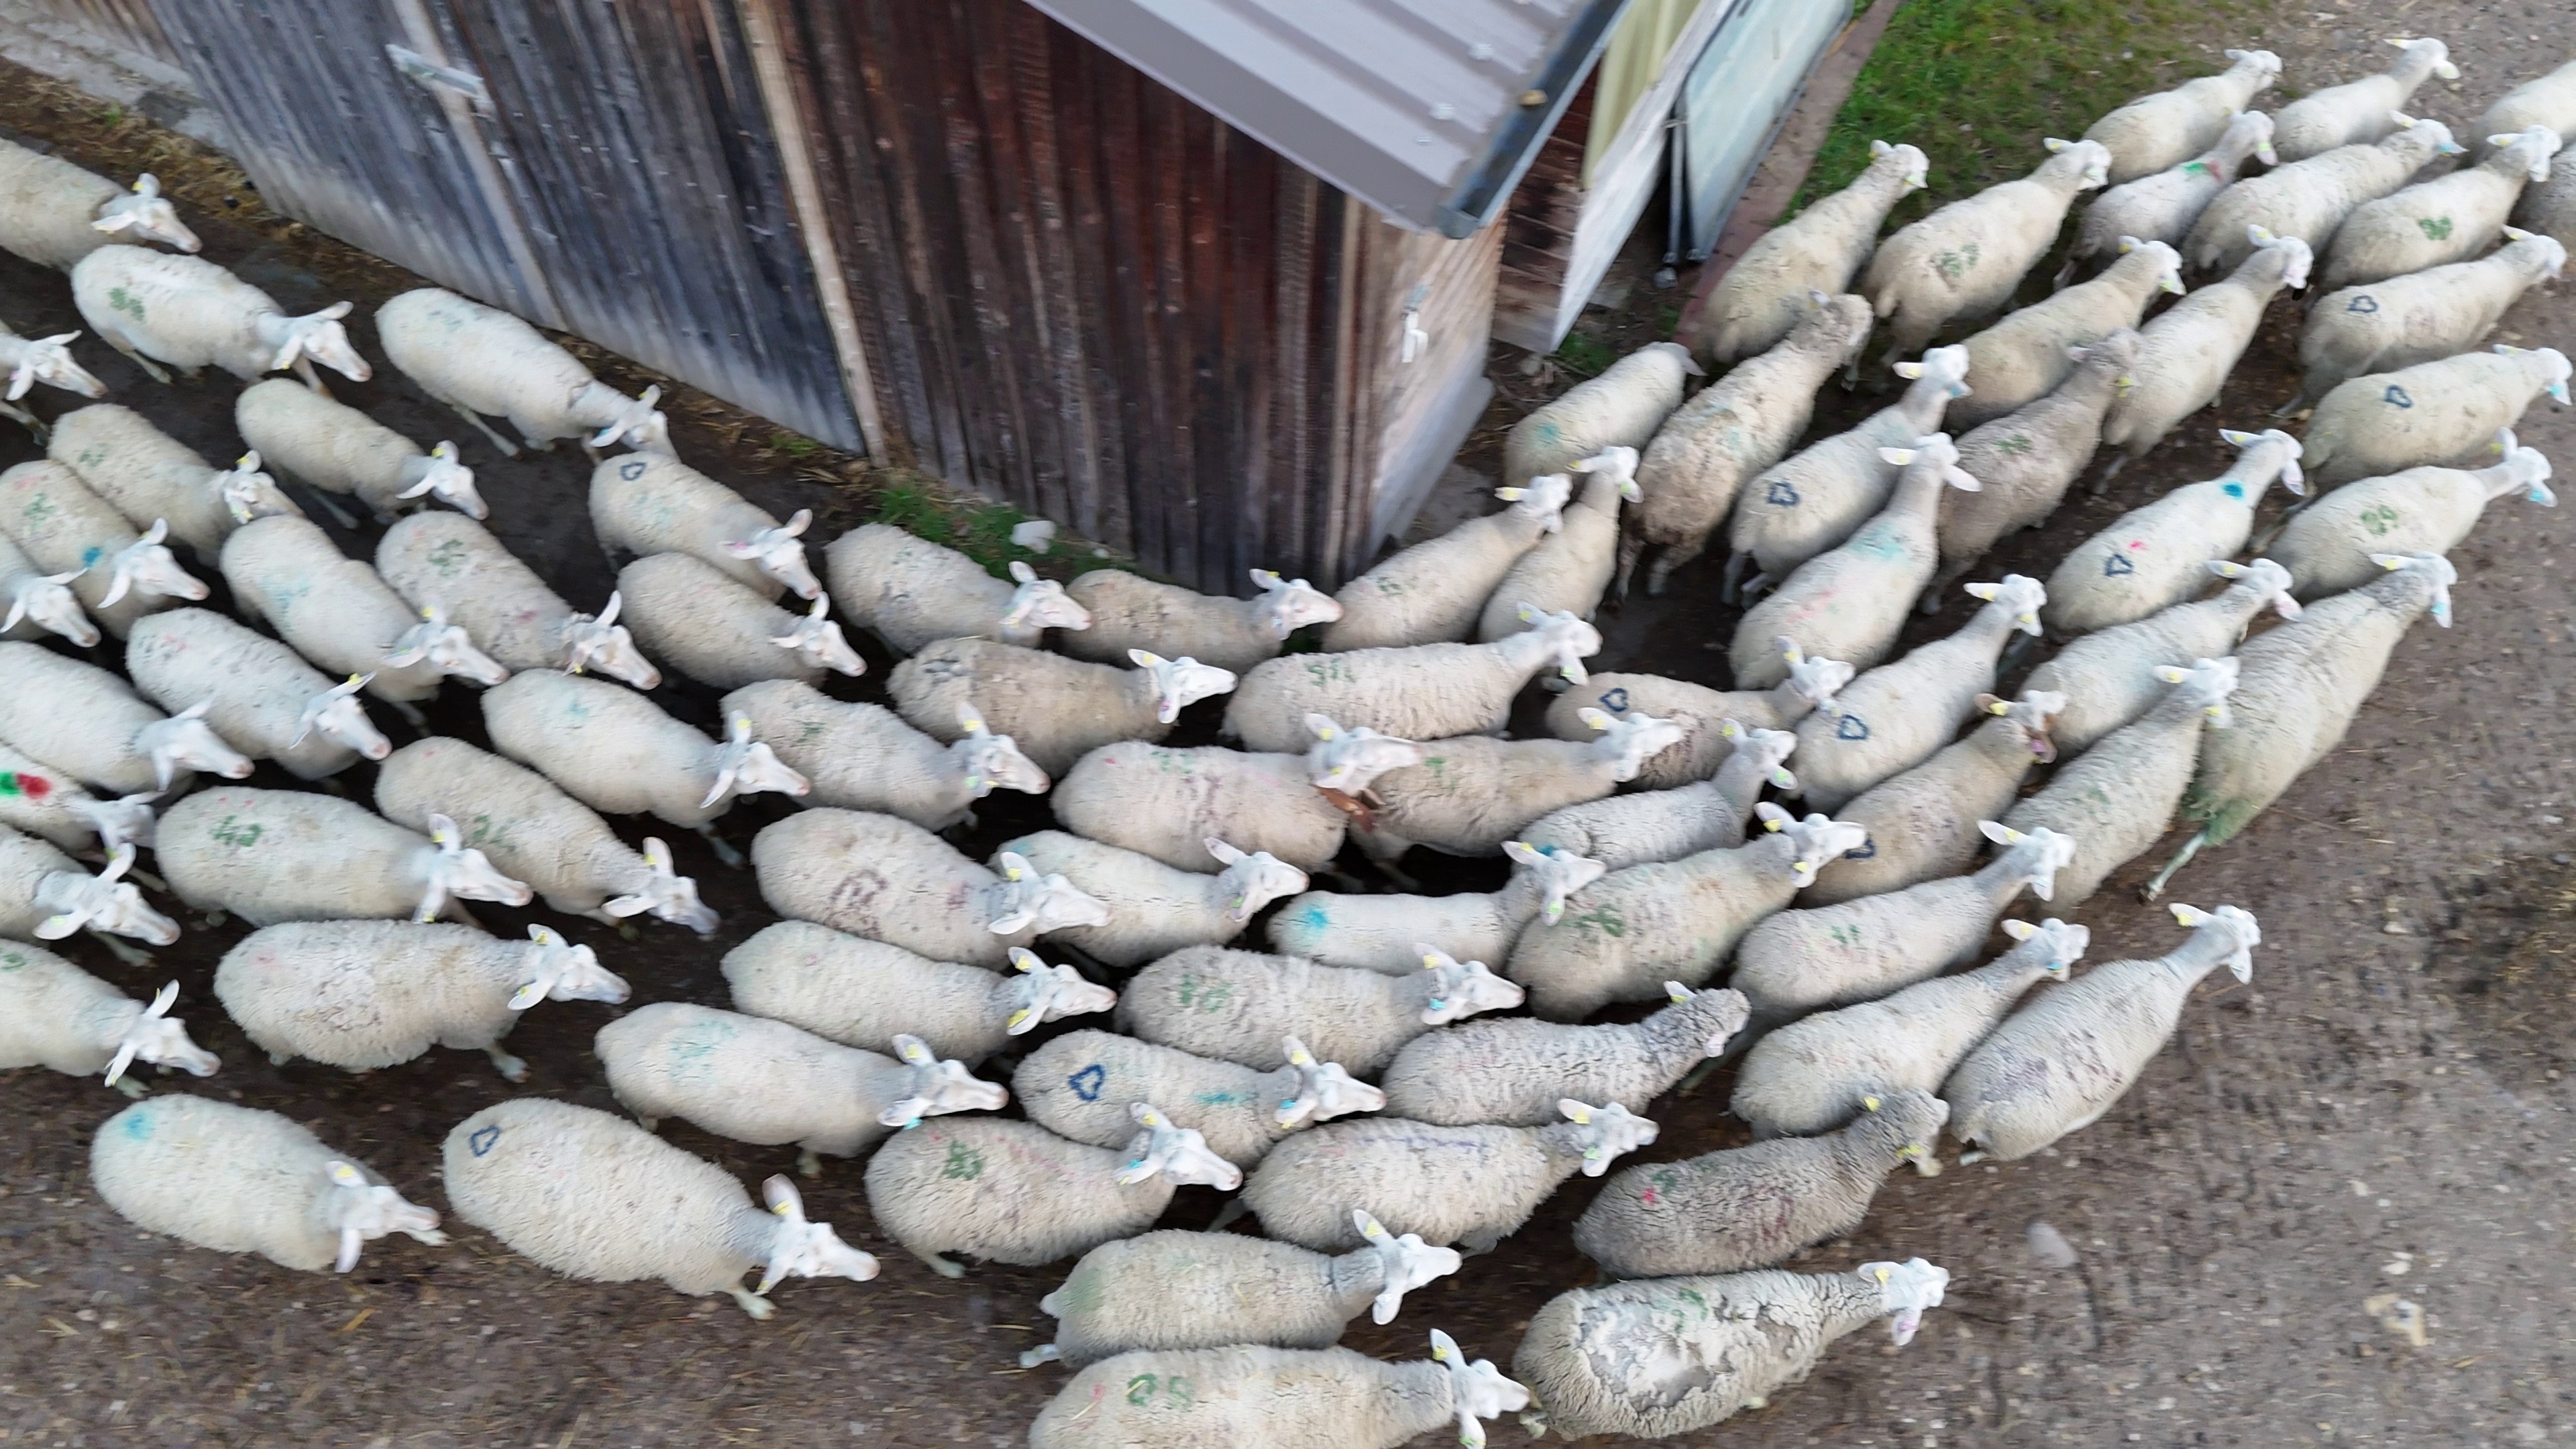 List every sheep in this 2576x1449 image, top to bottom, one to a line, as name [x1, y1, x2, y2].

sheep [2268, 37, 2460, 163]
sheep [2080, 49, 2282, 185]
sheep [2052, 108, 2278, 292]
sheep [2168, 110, 2471, 278]
sheep [2318, 123, 2563, 296]
sheep [1843, 136, 2113, 392]
sheep [0, 140, 201, 274]
sheep [1700, 140, 1929, 395]
sheep [2287, 224, 2566, 396]
sheep [2087, 226, 2316, 505]
sheep [73, 246, 373, 388]
sheep [374, 288, 682, 466]
sheep [1621, 291, 1871, 596]
sheep [0, 321, 105, 449]
sheep [1919, 327, 2142, 610]
sheep [1503, 341, 1708, 504]
sheep [1731, 342, 1971, 599]
sheep [2297, 343, 2573, 478]
sheep [235, 380, 488, 528]
sheep [49, 402, 306, 562]
sheep [2268, 424, 2562, 584]
sheep [2054, 428, 2307, 621]
sheep [1725, 432, 1983, 691]
sheep [1477, 446, 1644, 650]
sheep [589, 453, 825, 603]
sheep [0, 459, 210, 642]
sheep [1318, 472, 1572, 653]
sheep [376, 509, 663, 691]
sheep [222, 516, 508, 724]
sheep [831, 522, 1091, 668]
sheep [0, 526, 101, 648]
sheep [620, 548, 868, 699]
sheep [2139, 554, 2459, 898]
sheep [2015, 558, 2308, 772]
sheep [1058, 565, 1341, 679]
sheep [1783, 573, 2046, 812]
sheep [1221, 599, 1603, 757]
sheep [128, 607, 394, 779]
sheep [886, 628, 1240, 767]
sheep [1549, 636, 1854, 791]
sheep [0, 641, 252, 798]
sheep [1983, 657, 2237, 918]
sheep [483, 666, 809, 837]
sheep [726, 678, 1048, 838]
sheep [1801, 688, 2069, 905]
sheep [1349, 706, 1686, 881]
sheep [1049, 712, 1426, 881]
sheep [1508, 718, 1797, 869]
sheep [375, 737, 714, 948]
sheep [0, 740, 164, 890]
sheep [154, 785, 534, 929]
sheep [1504, 803, 1867, 1021]
sheep [753, 808, 1115, 969]
sheep [0, 817, 179, 967]
sheep [1737, 822, 2076, 1015]
sheep [986, 832, 1307, 968]
sheep [1265, 836, 1602, 978]
sheep [1939, 901, 2260, 1170]
sheep [1734, 919, 2089, 1145]
sheep [216, 920, 634, 1082]
sheep [720, 921, 1114, 1071]
sheep [1111, 930, 1527, 1075]
sheep [0, 940, 221, 1099]
sheep [1377, 981, 1751, 1125]
sheep [597, 1003, 1009, 1178]
sheep [1009, 1021, 1388, 1167]
sheep [1571, 1092, 1950, 1273]
sheep [91, 1094, 441, 1275]
sheep [442, 1098, 877, 1320]
sheep [1242, 1098, 1659, 1258]
sheep [863, 1102, 1242, 1277]
sheep [1023, 1209, 1460, 1369]
sheep [1512, 1258, 1950, 1442]
sheep [1027, 1329, 1532, 1449]